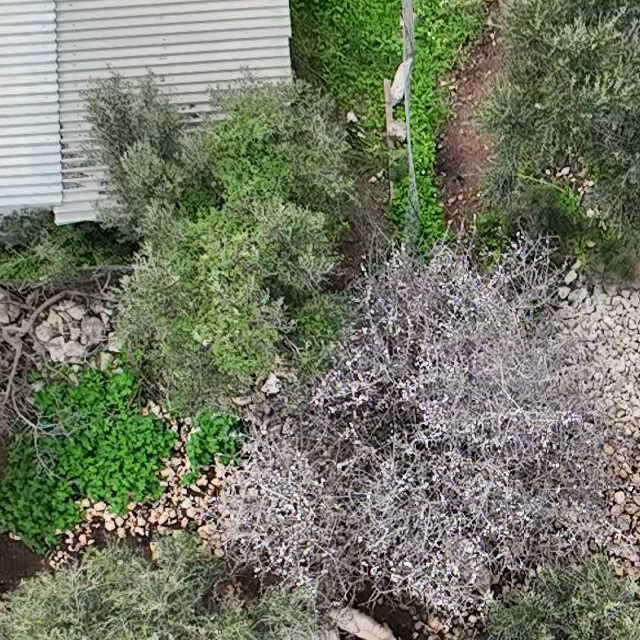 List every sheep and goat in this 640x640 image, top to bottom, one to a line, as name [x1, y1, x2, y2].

sheep [329, 602, 412, 639]